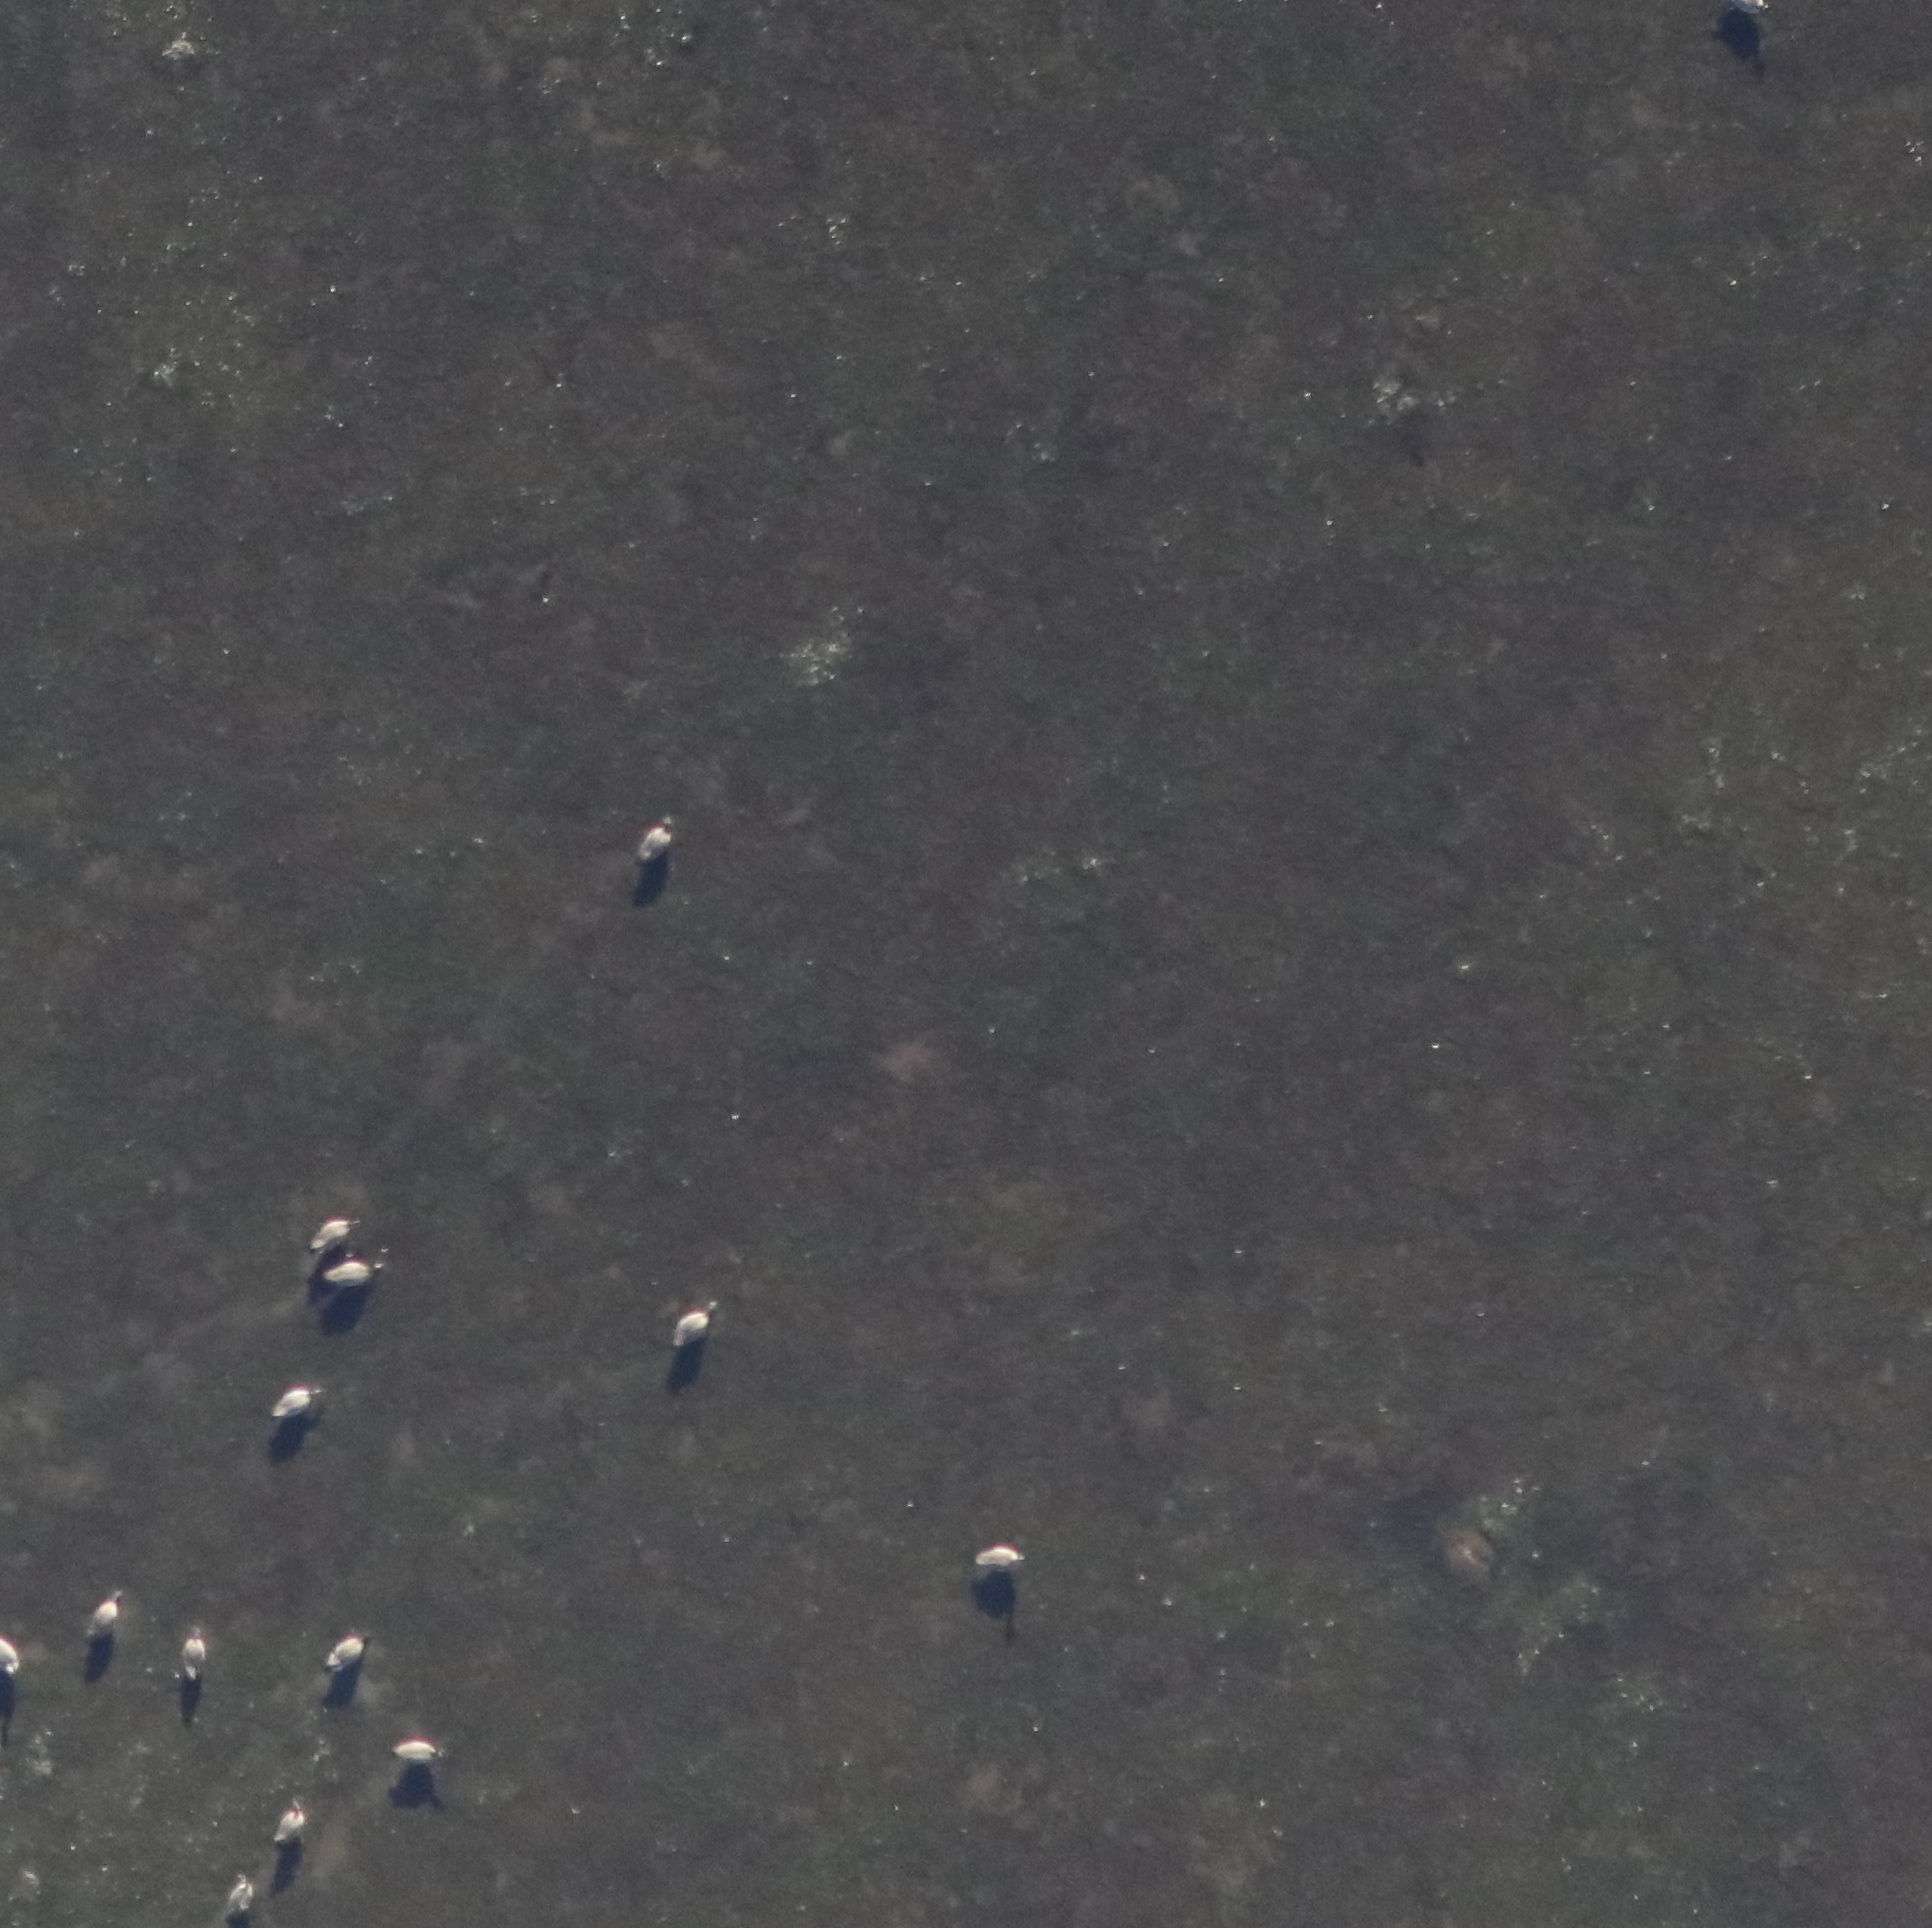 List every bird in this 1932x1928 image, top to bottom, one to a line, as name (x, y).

Canada goose (652, 845)
Canada goose (332, 1235)
Canada goose (354, 1273)
Canada goose (693, 1325)
Canada goose (296, 1402)
Canada goose (1000, 1561)
Canada goose (106, 1622)
Canada goose (2, 1652)
Canada goose (346, 1652)
Canada goose (194, 1656)
Canada goose (414, 1746)
Canada goose (289, 1825)
Canada goose (241, 1900)